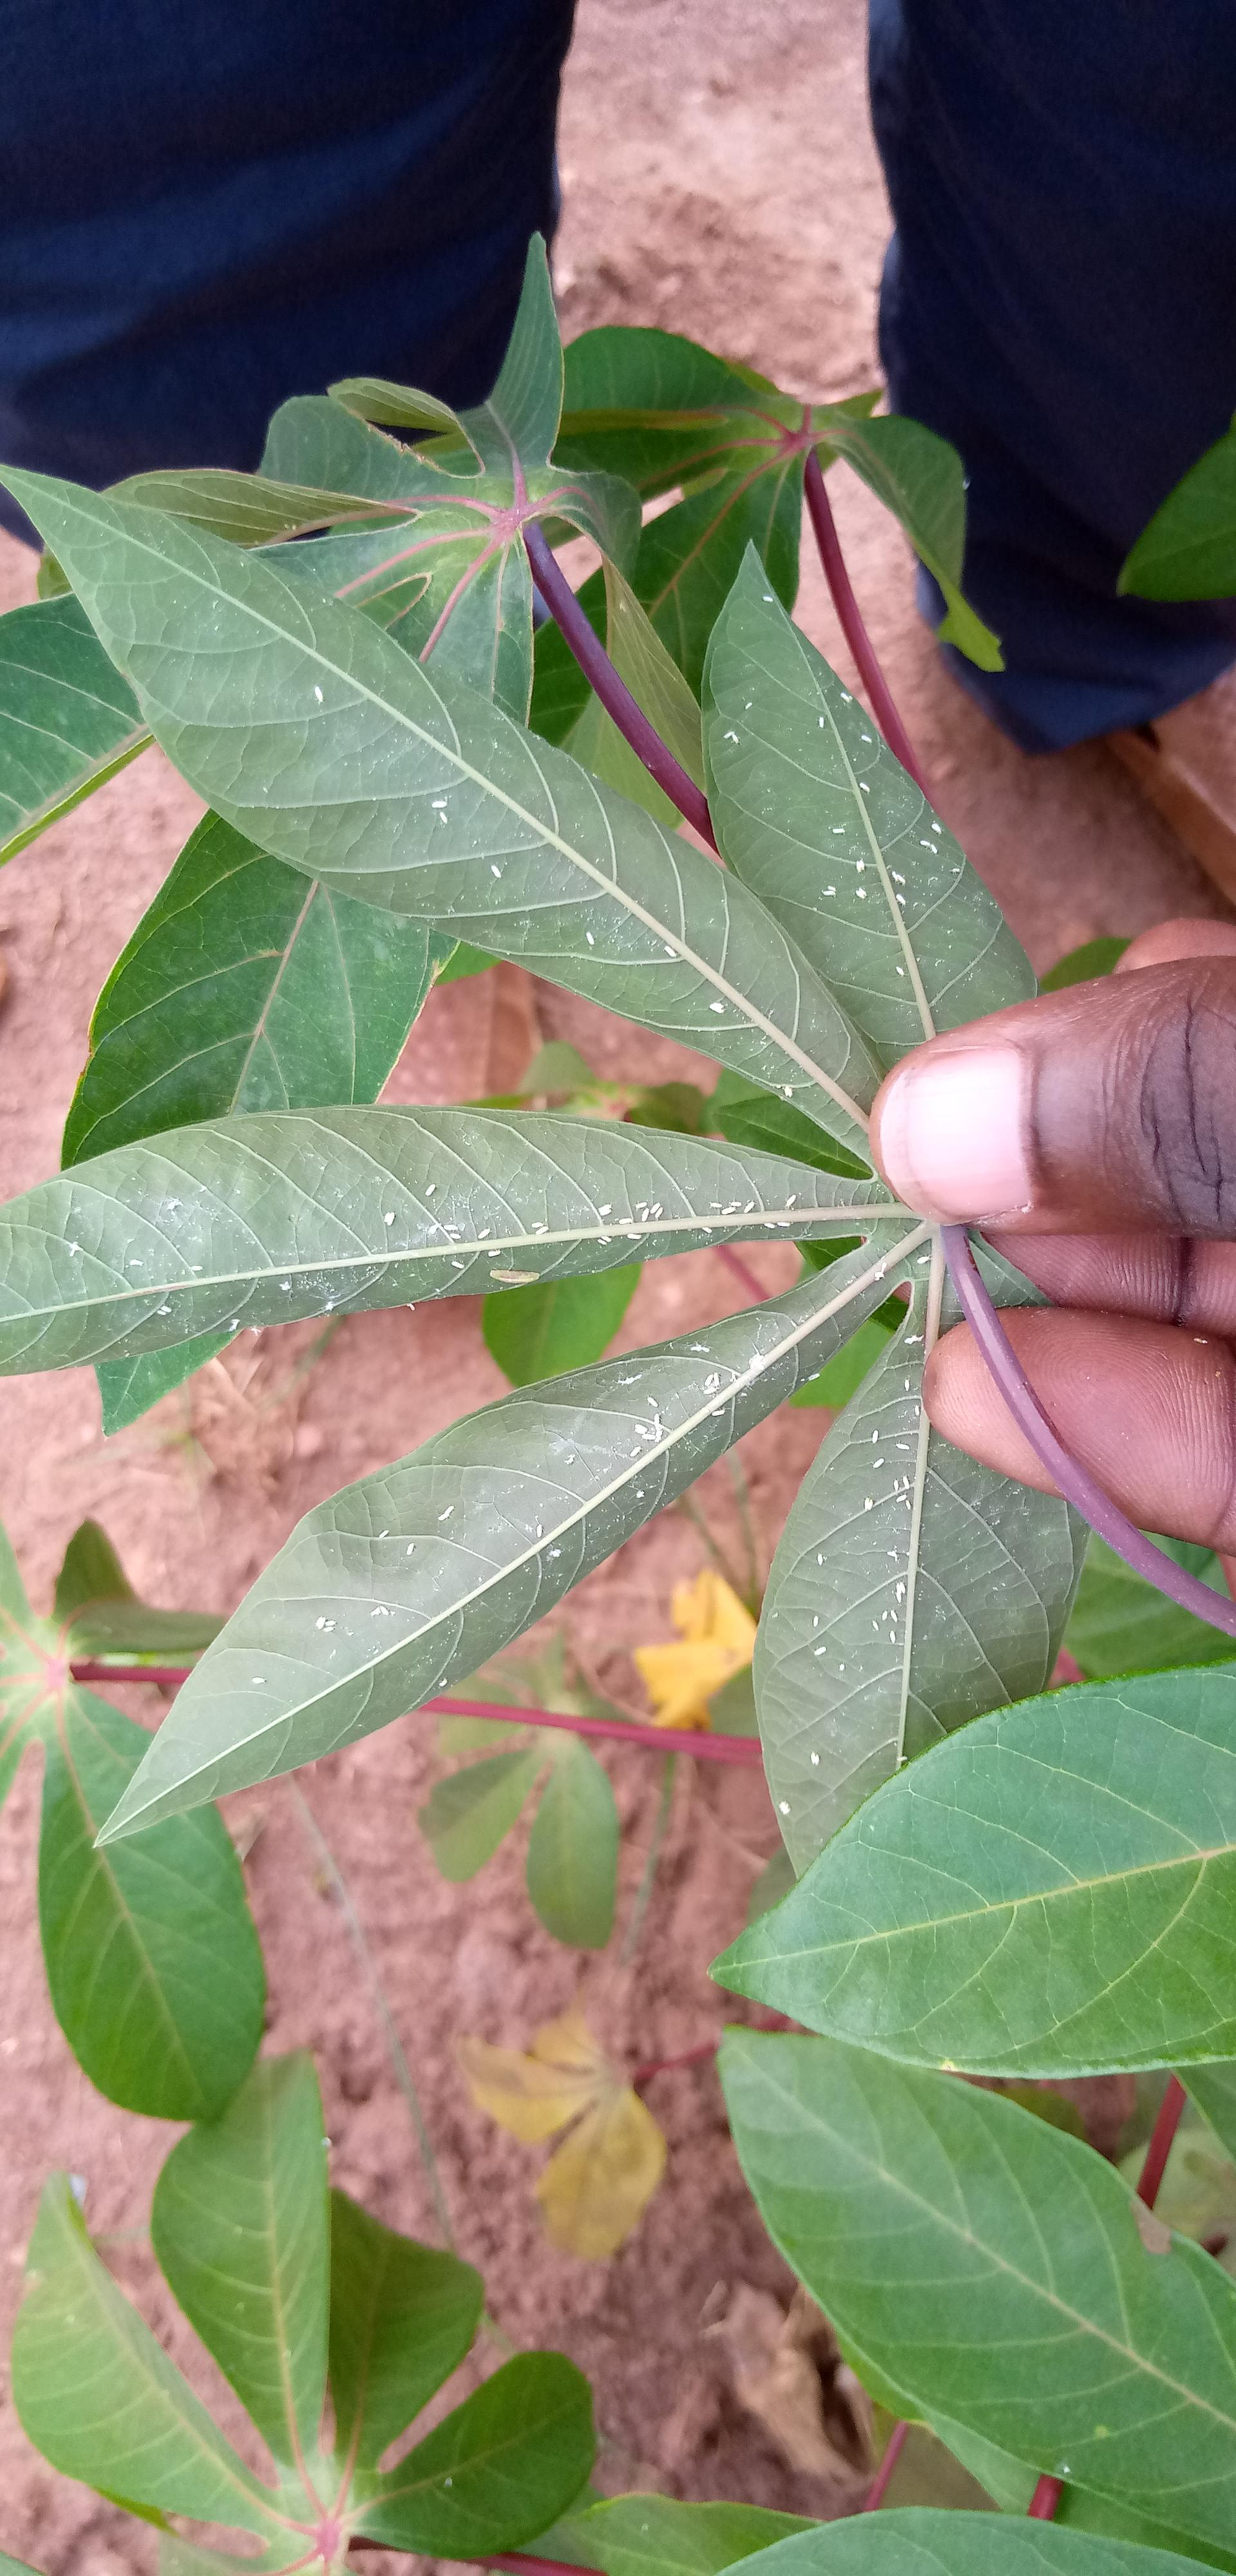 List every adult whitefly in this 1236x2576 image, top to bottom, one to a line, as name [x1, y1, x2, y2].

whitefly [758, 593, 777, 606]
whitefly [311, 685, 326, 704]
whitefly [839, 690, 852, 706]
whitefly [744, 701, 754, 711]
whitefly [816, 714, 826, 730]
whitefly [722, 731, 736, 741]
whitefly [859, 732, 874, 746]
whitefly [731, 734, 742, 746]
whitefly [857, 781, 873, 795]
whitefly [429, 799, 449, 810]
whitefly [436, 810, 451, 826]
whitefly [930, 820, 943, 836]
whitefly [829, 826, 848, 837]
whitefly [917, 838, 930, 848]
whitefly [930, 842, 940, 857]
whitefly [855, 858, 861, 874]
whitefly [858, 858, 867, 871]
whitefly [489, 862, 505, 880]
whitefly [950, 866, 962, 876]
whitefly [891, 869, 898, 884]
whitefly [896, 873, 906, 885]
whitefly [825, 884, 838, 891]
whitefly [854, 887, 869, 900]
whitefly [821, 889, 836, 898]
whitefly [894, 892, 908, 907]
whitefly [583, 930, 597, 947]
whitefly [662, 943, 680, 961]
whitefly [894, 963, 906, 978]
whitefly [707, 1000, 729, 1016]
whitefly [780, 1085, 797, 1100]
whitefly [423, 1183, 440, 1198]
whitefly [783, 1193, 799, 1208]
whitefly [164, 1197, 185, 1214]
whitefly [727, 1199, 745, 1207]
whitefly [707, 1200, 724, 1209]
whitefly [743, 1200, 757, 1214]
whitefly [635, 1200, 648, 1211]
whitefly [650, 1201, 661, 1216]
whitefly [597, 1203, 613, 1213]
whitefly [655, 1206, 665, 1220]
whitefly [720, 1206, 736, 1215]
whitefly [641, 1207, 650, 1222]
whitefly [600, 1208, 613, 1215]
whitefly [388, 1209, 397, 1227]
whitefly [382, 1211, 389, 1223]
whitefly [617, 1215, 633, 1226]
whitefly [529, 1220, 545, 1229]
whitefly [776, 1220, 792, 1228]
whitefly [426, 1221, 441, 1236]
whitefly [763, 1222, 777, 1229]
whitefly [442, 1223, 460, 1232]
whitefly [536, 1225, 550, 1235]
whitefly [700, 1226, 714, 1235]
whitefly [475, 1226, 491, 1241]
whitefly [447, 1231, 463, 1240]
whitefly [626, 1233, 642, 1241]
whitefly [601, 1235, 613, 1243]
whitefly [65, 1238, 88, 1260]
whitefly [596, 1238, 607, 1246]
whitefly [486, 1249, 503, 1259]
whitefly [915, 1253, 932, 1266]
whitefly [127, 1257, 145, 1269]
whitefly [447, 1258, 468, 1271]
whitefly [872, 1261, 888, 1283]
whitefly [189, 1264, 205, 1273]
whitefly [278, 1280, 292, 1293]
whitefly [323, 1296, 337, 1314]
whitefly [159, 1303, 173, 1313]
whitefly [156, 1308, 167, 1317]
whitefly [227, 1314, 245, 1333]
whitefly [902, 1332, 926, 1346]
whitefly [688, 1341, 712, 1355]
whitefly [747, 1350, 768, 1374]
whitefly [713, 1370, 722, 1387]
whitefly [807, 1372, 823, 1383]
whitefly [703, 1372, 714, 1387]
whitefly [903, 1376, 913, 1393]
whitefly [701, 1386, 718, 1396]
whitefly [645, 1394, 660, 1408]
whitefly [913, 1403, 923, 1418]
whitefly [711, 1408, 727, 1418]
whitefly [652, 1412, 664, 1429]
whitefly [633, 1423, 650, 1435]
whitefly [870, 1427, 882, 1445]
whitefly [655, 1430, 666, 1444]
whitefly [641, 1433, 657, 1441]
whitefly [894, 1441, 913, 1453]
whitefly [628, 1444, 642, 1458]
whitefly [871, 1456, 887, 1470]
whitefly [901, 1473, 912, 1490]
whitefly [892, 1476, 901, 1492]
whitefly [633, 1488, 647, 1501]
whitefly [896, 1493, 909, 1504]
whitefly [862, 1495, 875, 1512]
whitefly [904, 1499, 913, 1511]
whitefly [443, 1504, 456, 1513]
whitefly [435, 1513, 449, 1522]
whitefly [532, 1521, 545, 1540]
whitefly [375, 1528, 395, 1542]
whitefly [404, 1539, 417, 1558]
whitefly [548, 1546, 563, 1560]
whitefly [886, 1548, 900, 1563]
whitefly [816, 1551, 825, 1568]
whitefly [895, 1580, 901, 1593]
whitefly [900, 1581, 907, 1594]
whitefly [894, 1591, 904, 1605]
whitefly [380, 1604, 391, 1618]
whitefly [369, 1606, 381, 1618]
whitefly [890, 1607, 901, 1624]
whitefly [881, 1609, 890, 1622]
whitefly [810, 1613, 821, 1629]
whitefly [314, 1615, 327, 1630]
whitefly [870, 1617, 881, 1633]
whitefly [325, 1618, 337, 1627]
whitefly [322, 1625, 335, 1634]
whitefly [888, 1628, 899, 1646]
whitefly [810, 1641, 830, 1659]
whitefly [838, 1660, 847, 1673]
whitefly [436, 1674, 451, 1690]
whitefly [249, 1675, 267, 1685]
whitefly [807, 1748, 823, 1767]
whitefly [895, 1752, 909, 1765]
whitefly [775, 1797, 794, 1817]